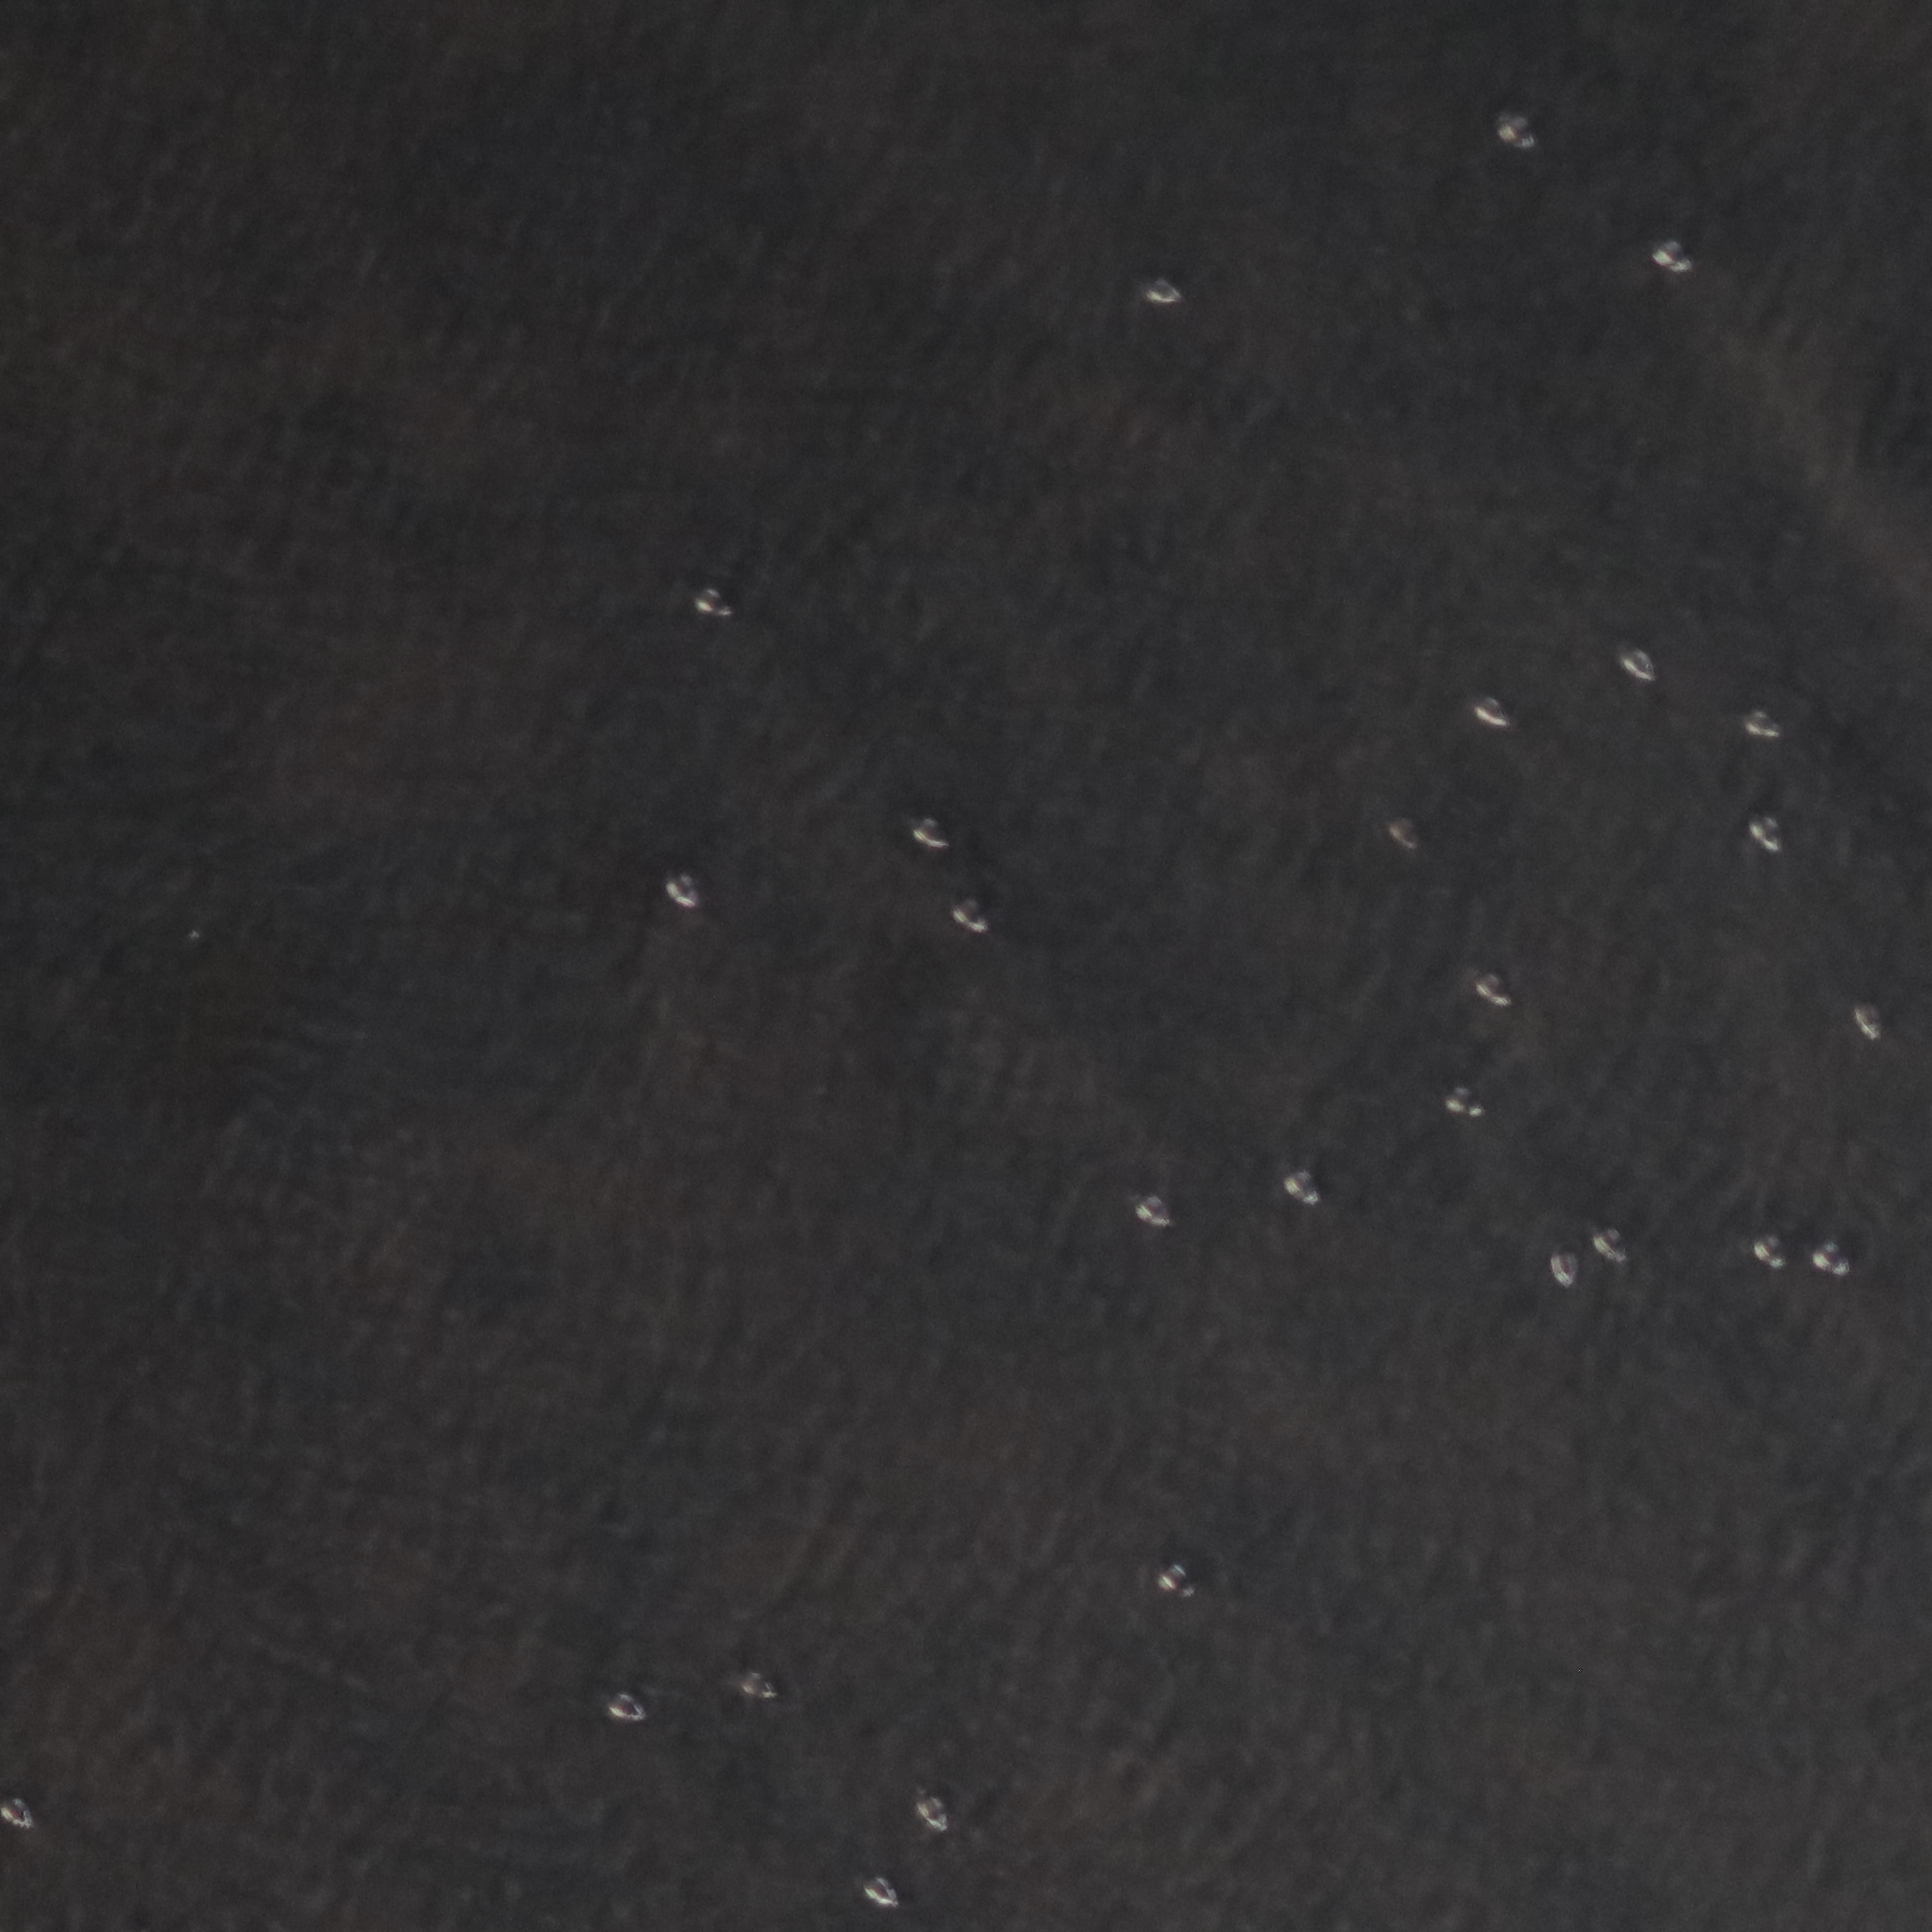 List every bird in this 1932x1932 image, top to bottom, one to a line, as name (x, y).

brant (1512, 128)
brant (1672, 255)
brant (1158, 291)
brant (712, 602)
brant (1636, 660)
brant (1494, 711)
brant (1756, 727)
brant (1767, 831)
brant (930, 833)
brant (1403, 837)
brant (682, 890)
brant (972, 915)
brant (1490, 987)
brant (1869, 1016)
brant (1461, 1100)
brant (1301, 1185)
brant (1153, 1216)
brant (1610, 1244)
brant (1771, 1247)
brant (1828, 1263)
brant (1563, 1269)
brant (1166, 1576)
brant (754, 1685)
brant (626, 1707)
brant (17, 1809)
brant (932, 1809)
brant (883, 1890)